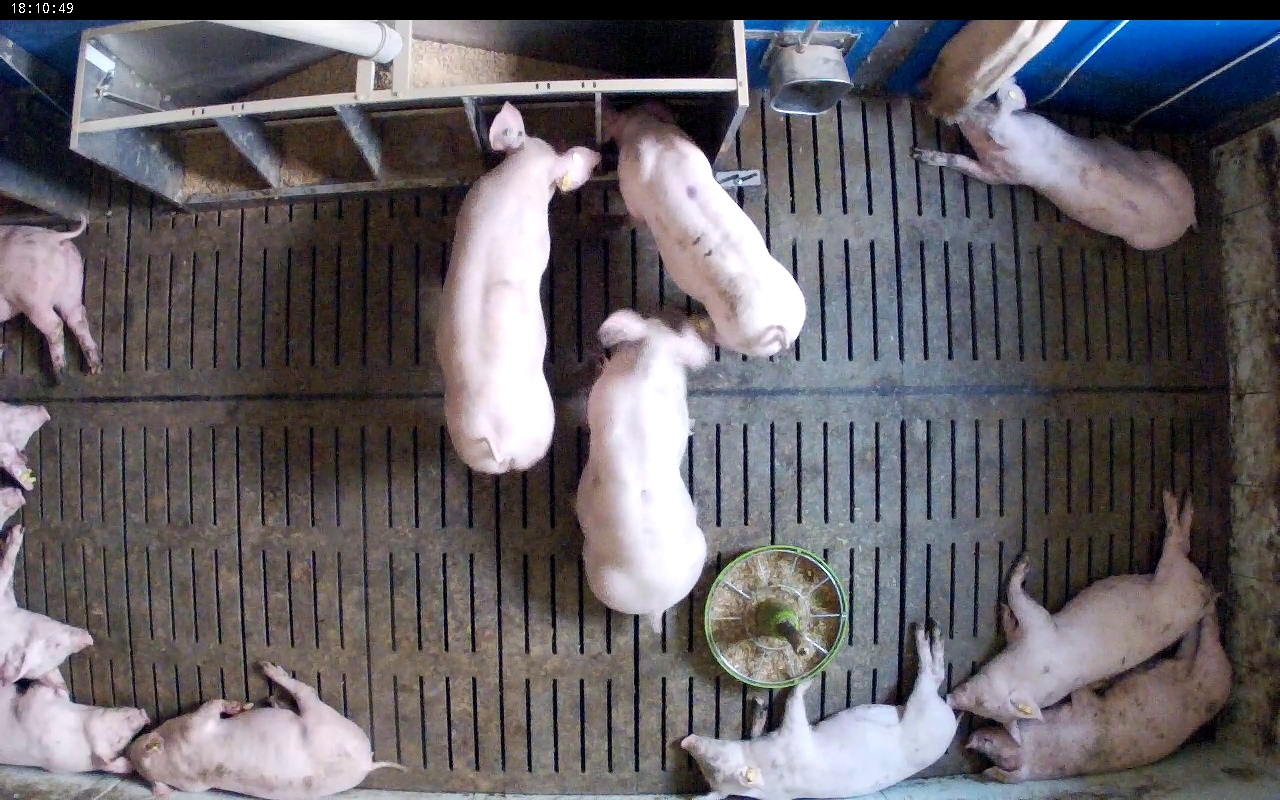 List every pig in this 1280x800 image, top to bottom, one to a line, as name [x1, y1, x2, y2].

pig [910, 78, 1198, 250]
pig [433, 98, 604, 477]
pig [606, 103, 808, 359]
pig [2, 212, 106, 384]
pig [575, 308, 710, 637]
pig [1, 397, 53, 493]
pig [947, 487, 1224, 747]
pig [0, 525, 94, 693]
pig [966, 589, 1232, 784]
pig [682, 619, 970, 799]
pig [128, 660, 411, 799]
pig [0, 683, 152, 776]